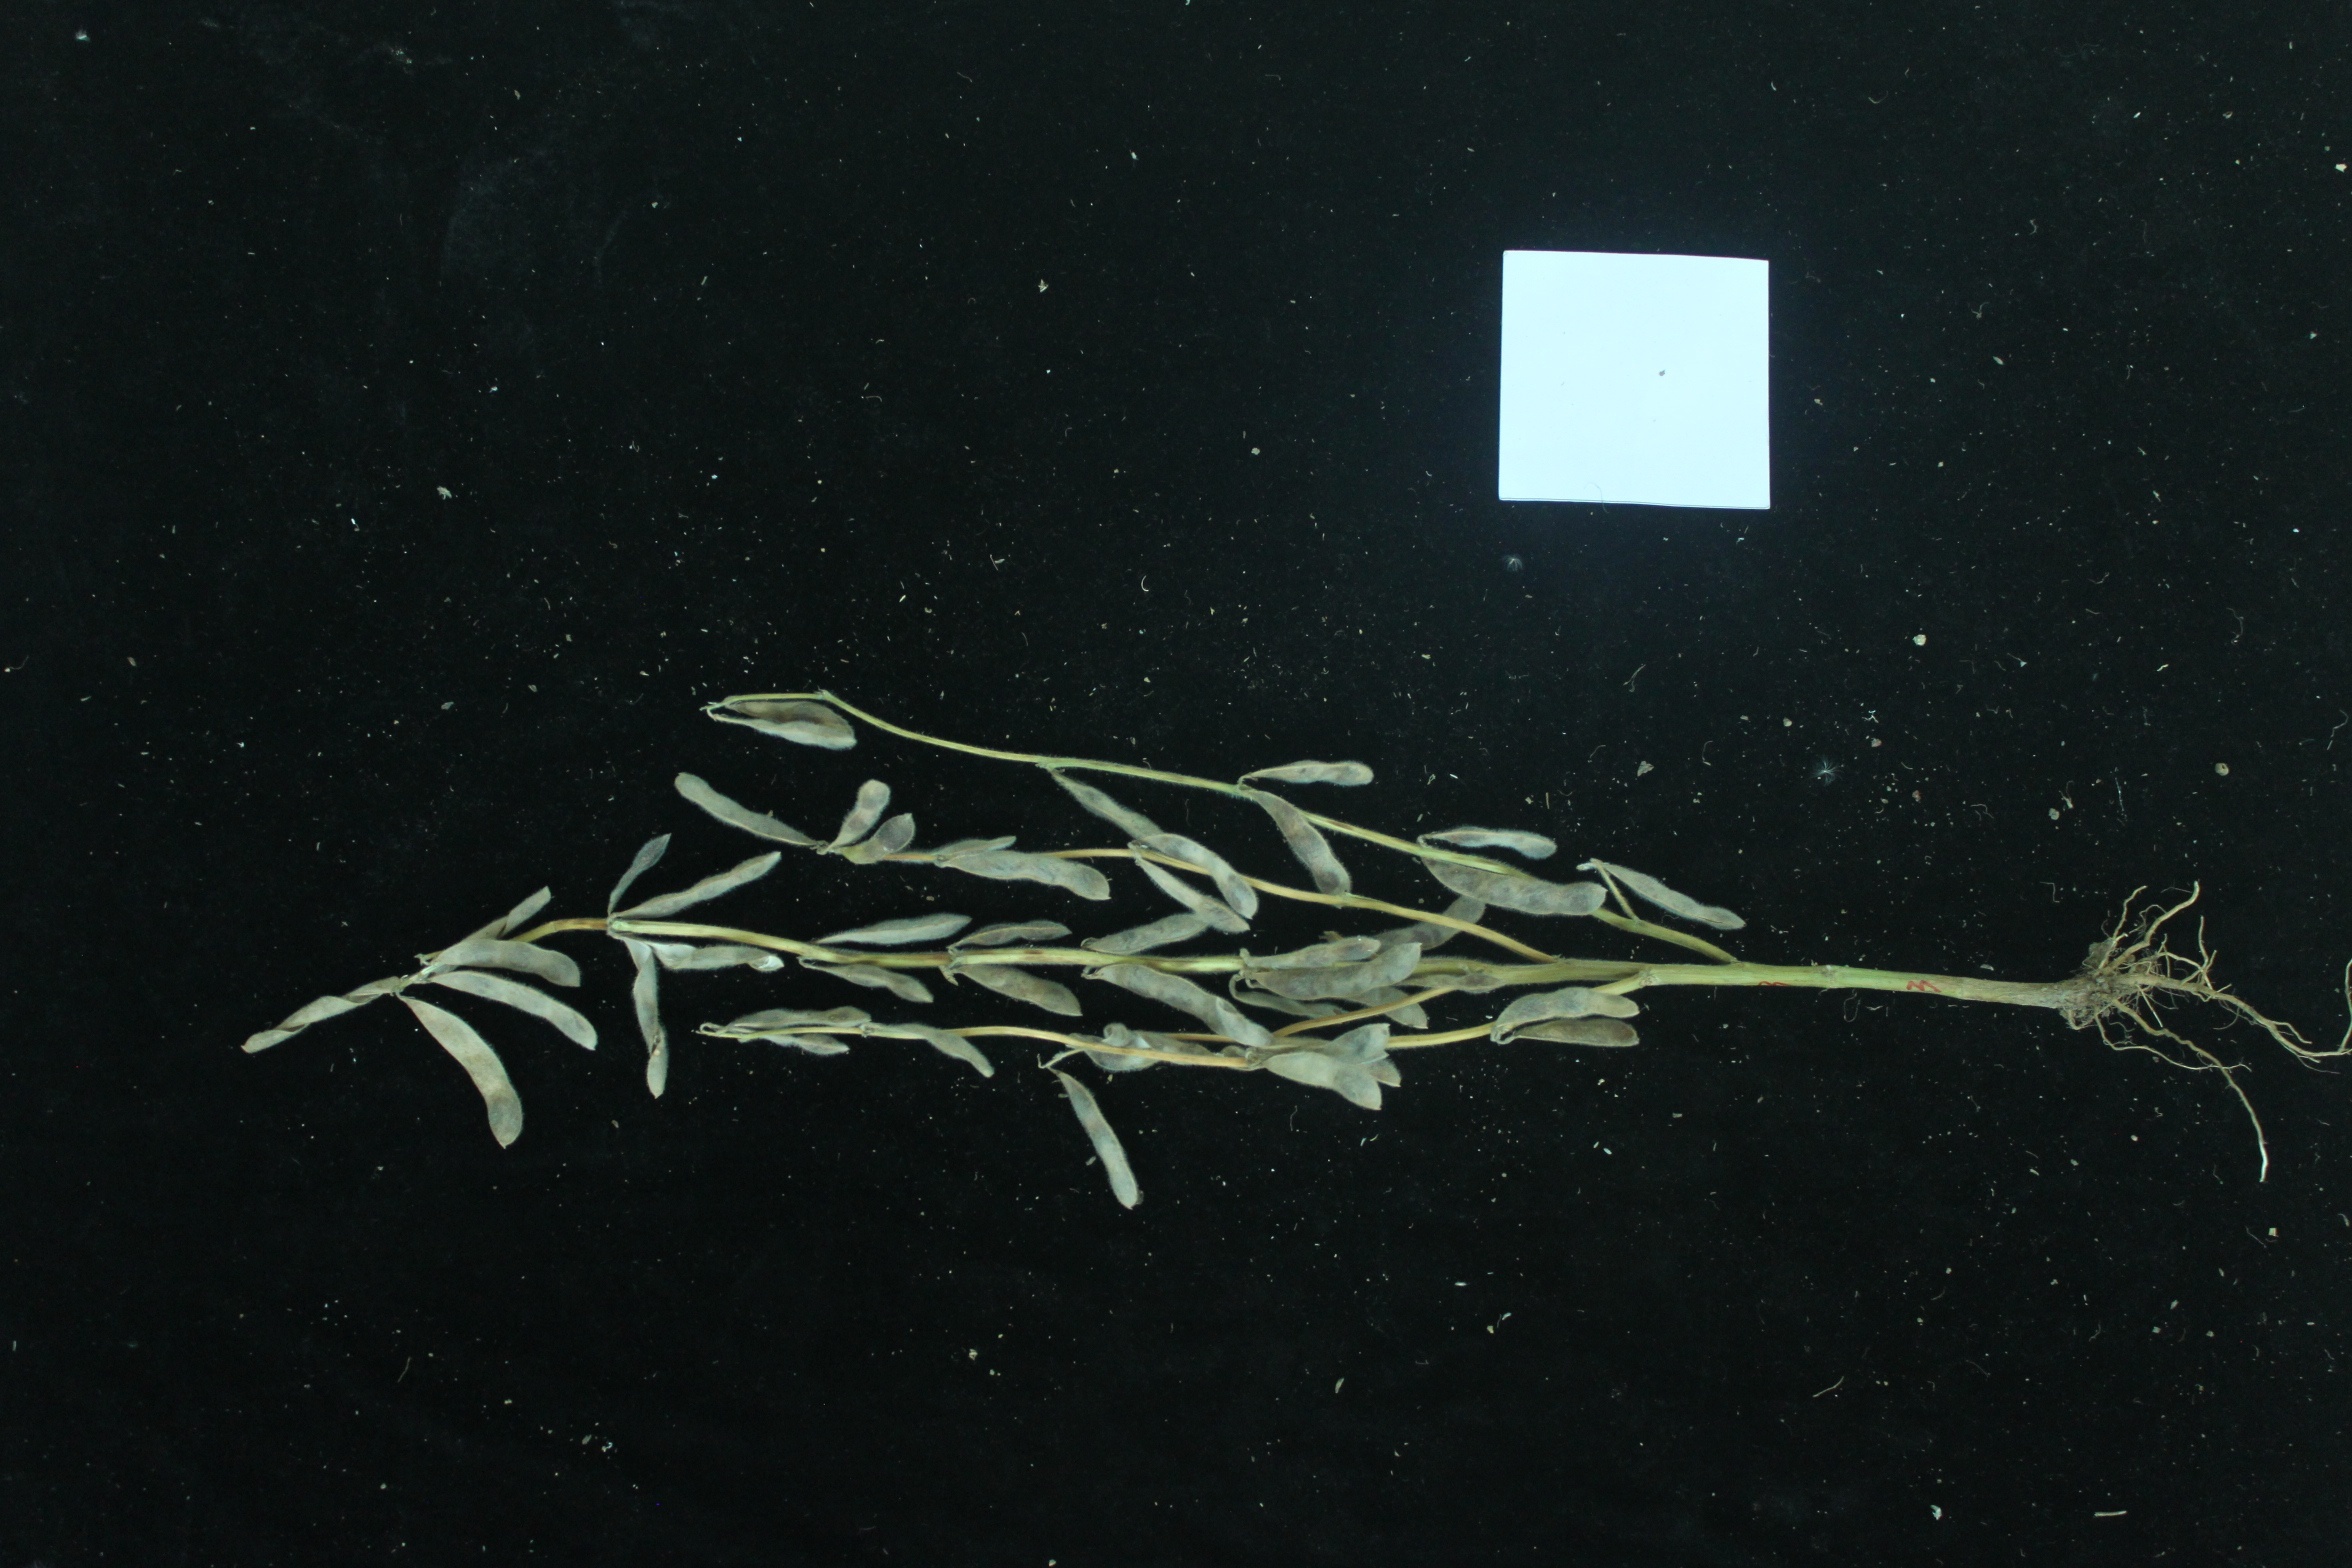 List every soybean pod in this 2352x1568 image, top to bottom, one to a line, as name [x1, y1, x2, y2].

soybean pod [724, 700, 854, 740]
soybean pod [711, 714, 856, 750]
soybean pod [1240, 761, 1373, 786]
soybean pod [1053, 771, 1178, 859]
soybean pod [676, 774, 822, 847]
soybean pod [821, 779, 889, 852]
soybean pod [1235, 790, 1349, 908]
soybean pod [837, 814, 914, 864]
soybean pod [1423, 827, 1557, 859]
soybean pod [1128, 833, 1258, 921]
soybean pod [608, 836, 667, 912]
soybean pod [928, 842, 1110, 899]
soybean pod [611, 852, 782, 918]
soybean pod [1136, 856, 1250, 933]
soybean pod [1596, 859, 1747, 929]
soybean pod [1427, 860, 1606, 916]
soybean pod [425, 888, 551, 957]
soybean pod [1333, 893, 1484, 953]
soybean pod [1086, 913, 1216, 954]
soybean pod [813, 916, 969, 946]
soybean pod [952, 922, 1071, 950]
soybean pod [616, 934, 669, 1099]
soybean pod [1241, 935, 1381, 972]
soybean pod [636, 939, 783, 973]
soybean pod [424, 942, 581, 988]
soybean pod [1253, 942, 1421, 1000]
soybean pod [1089, 962, 1282, 1050]
soybean pod [949, 963, 1082, 1018]
soybean pod [803, 965, 933, 1004]
soybean pod [1402, 970, 1505, 993]
soybean pod [426, 972, 597, 1049]
soybean pod [239, 977, 410, 1052]
soybean pod [1255, 978, 1429, 1031]
soybean pod [1490, 988, 1639, 1041]
soybean pod [1233, 991, 1357, 1023]
soybean pod [400, 997, 521, 1149]
soybean pod [715, 1007, 875, 1032]
soybean pod [1509, 1019, 1637, 1048]
soybean pod [1270, 1024, 1389, 1066]
soybean pod [859, 1025, 994, 1077]
soybean pod [706, 1026, 848, 1055]
soybean pod [1074, 1033, 1220, 1071]
soybean pod [1232, 1048, 1382, 1111]
soybean pod [1261, 1049, 1400, 1085]
soybean pod [1052, 1069, 1136, 1209]